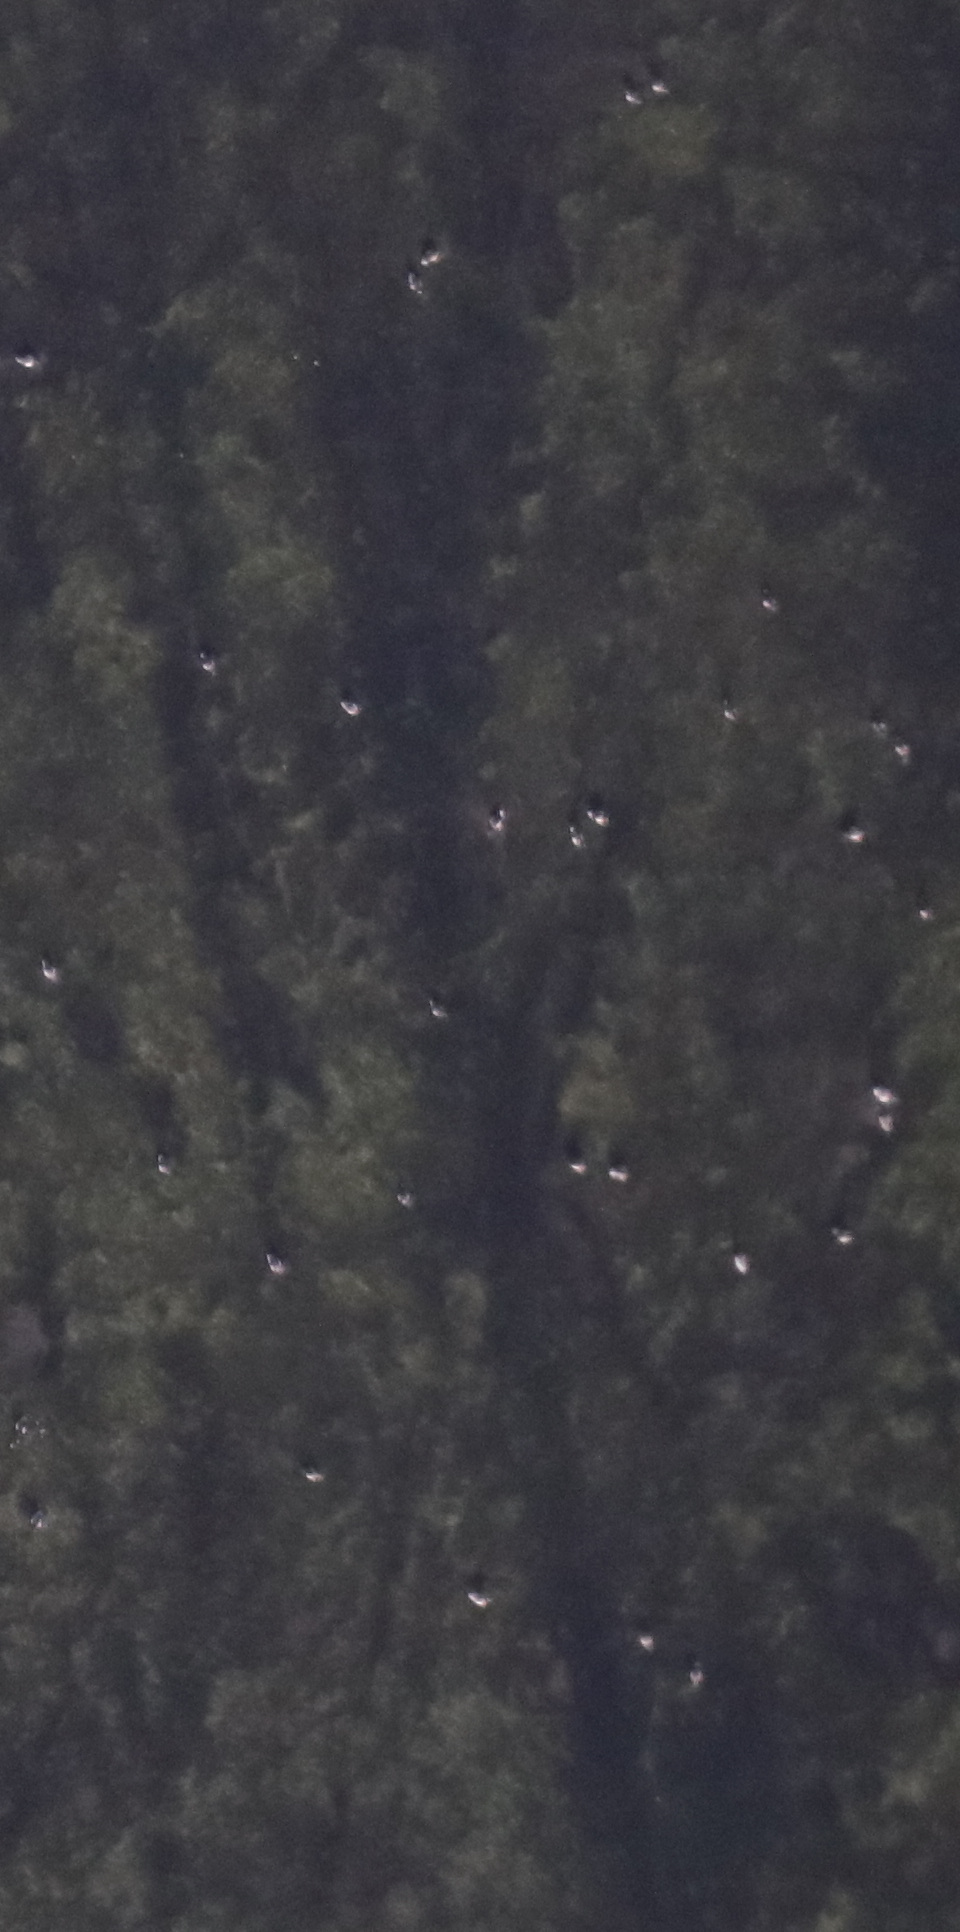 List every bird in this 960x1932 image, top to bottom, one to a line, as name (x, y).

brant (662, 81)
brant (629, 98)
brant (432, 253)
brant (414, 285)
brant (28, 357)
brant (771, 612)
brant (201, 658)
brant (349, 700)
brant (725, 707)
brant (875, 718)
brant (895, 756)
brant (601, 816)
brant (854, 822)
brant (494, 824)
brant (573, 837)
brant (931, 911)
brant (49, 976)
brant (441, 1005)
brant (885, 1092)
brant (887, 1120)
brant (168, 1161)
brant (586, 1164)
brant (625, 1167)
brant (415, 1199)
brant (855, 1233)
brant (742, 1261)
brant (274, 1266)
brant (27, 1429)
brant (310, 1481)
brant (39, 1525)
brant (478, 1601)
brant (654, 1644)
brant (703, 1674)